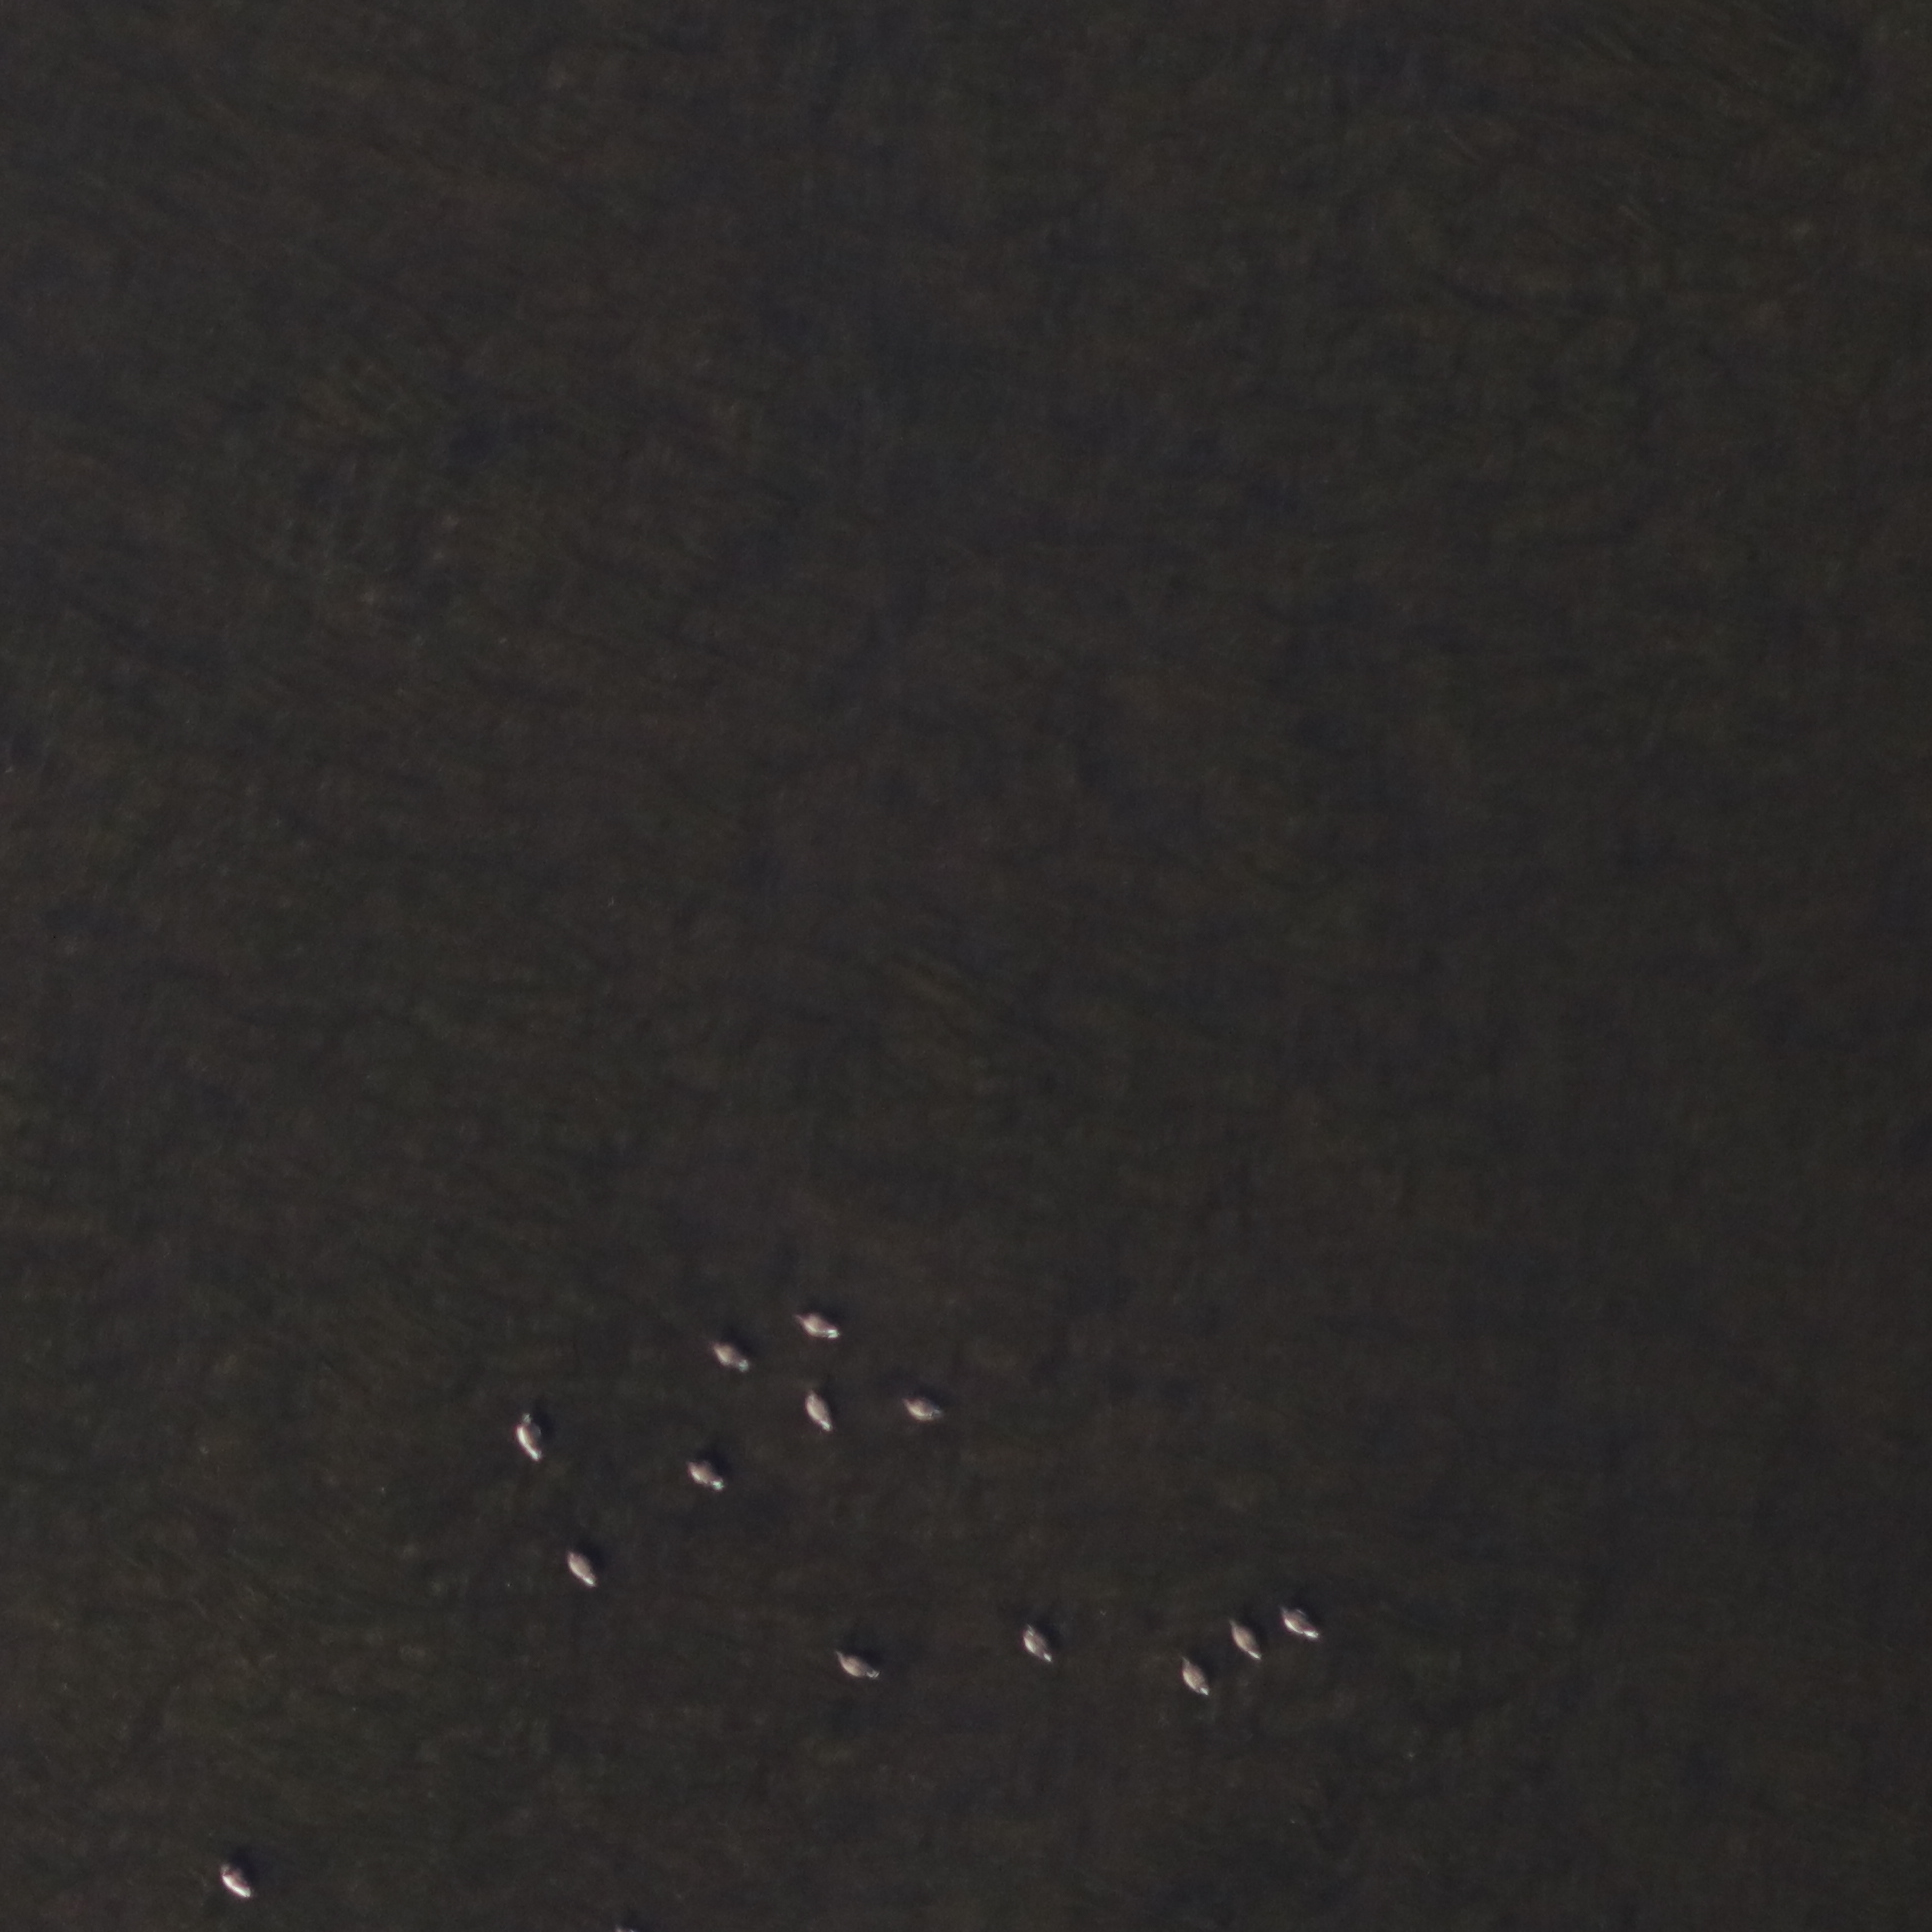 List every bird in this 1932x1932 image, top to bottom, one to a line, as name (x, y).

brant (821, 1325)
brant (731, 1354)
brant (924, 1408)
brant (820, 1410)
brant (531, 1436)
brant (707, 1474)
brant (582, 1566)
brant (1299, 1621)
brant (1241, 1639)
brant (1038, 1643)
brant (857, 1664)
brant (1197, 1678)
brant (236, 1881)